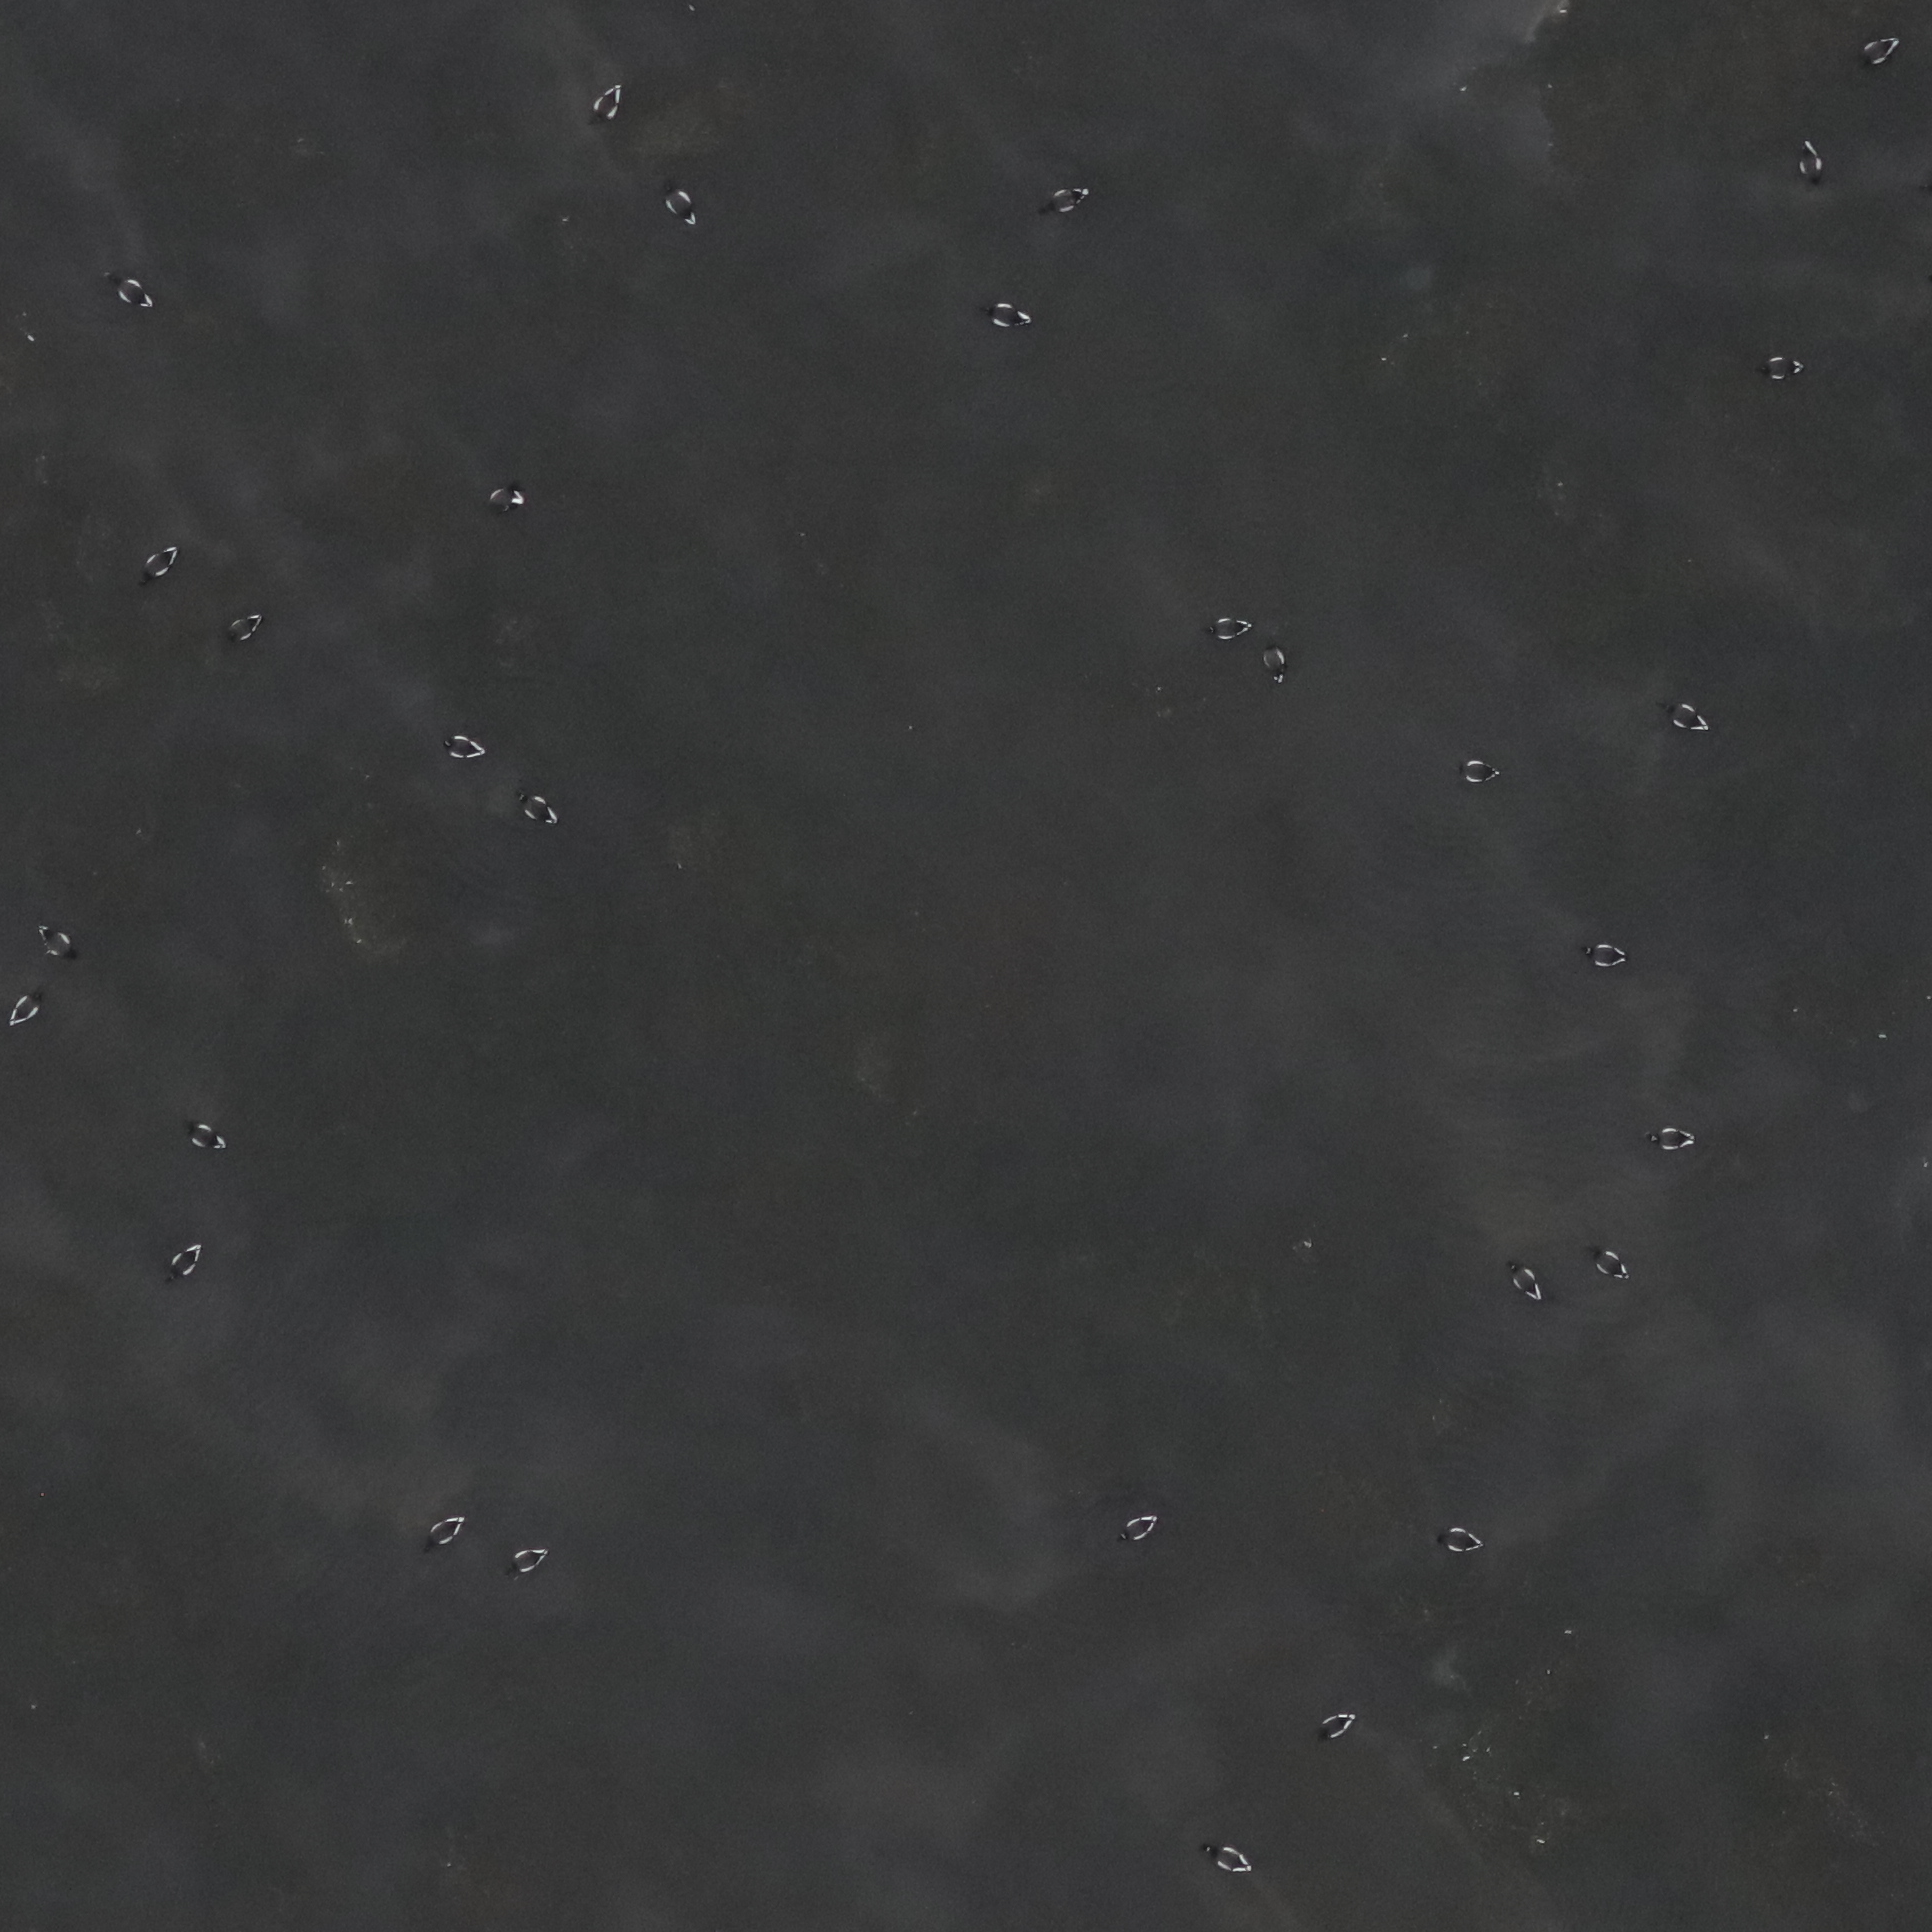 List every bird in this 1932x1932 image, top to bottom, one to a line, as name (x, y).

brant (1879, 53)
brant (606, 104)
brant (1812, 162)
brant (1066, 200)
brant (679, 206)
brant (131, 292)
brant (1007, 316)
brant (1783, 367)
brant (508, 494)
brant (159, 563)
brant (241, 628)
brant (1228, 629)
brant (1276, 659)
brant (1686, 717)
brant (462, 747)
brant (1481, 772)
brant (538, 810)
brant (57, 943)
brant (1606, 955)
brant (24, 1008)
brant (206, 1139)
brant (1672, 1141)
brant (185, 1263)
brant (1610, 1264)
brant (1528, 1282)
brant (1140, 1529)
brant (445, 1532)
brant (1459, 1540)
brant (526, 1561)
brant (1330, 1727)
brant (1231, 1860)